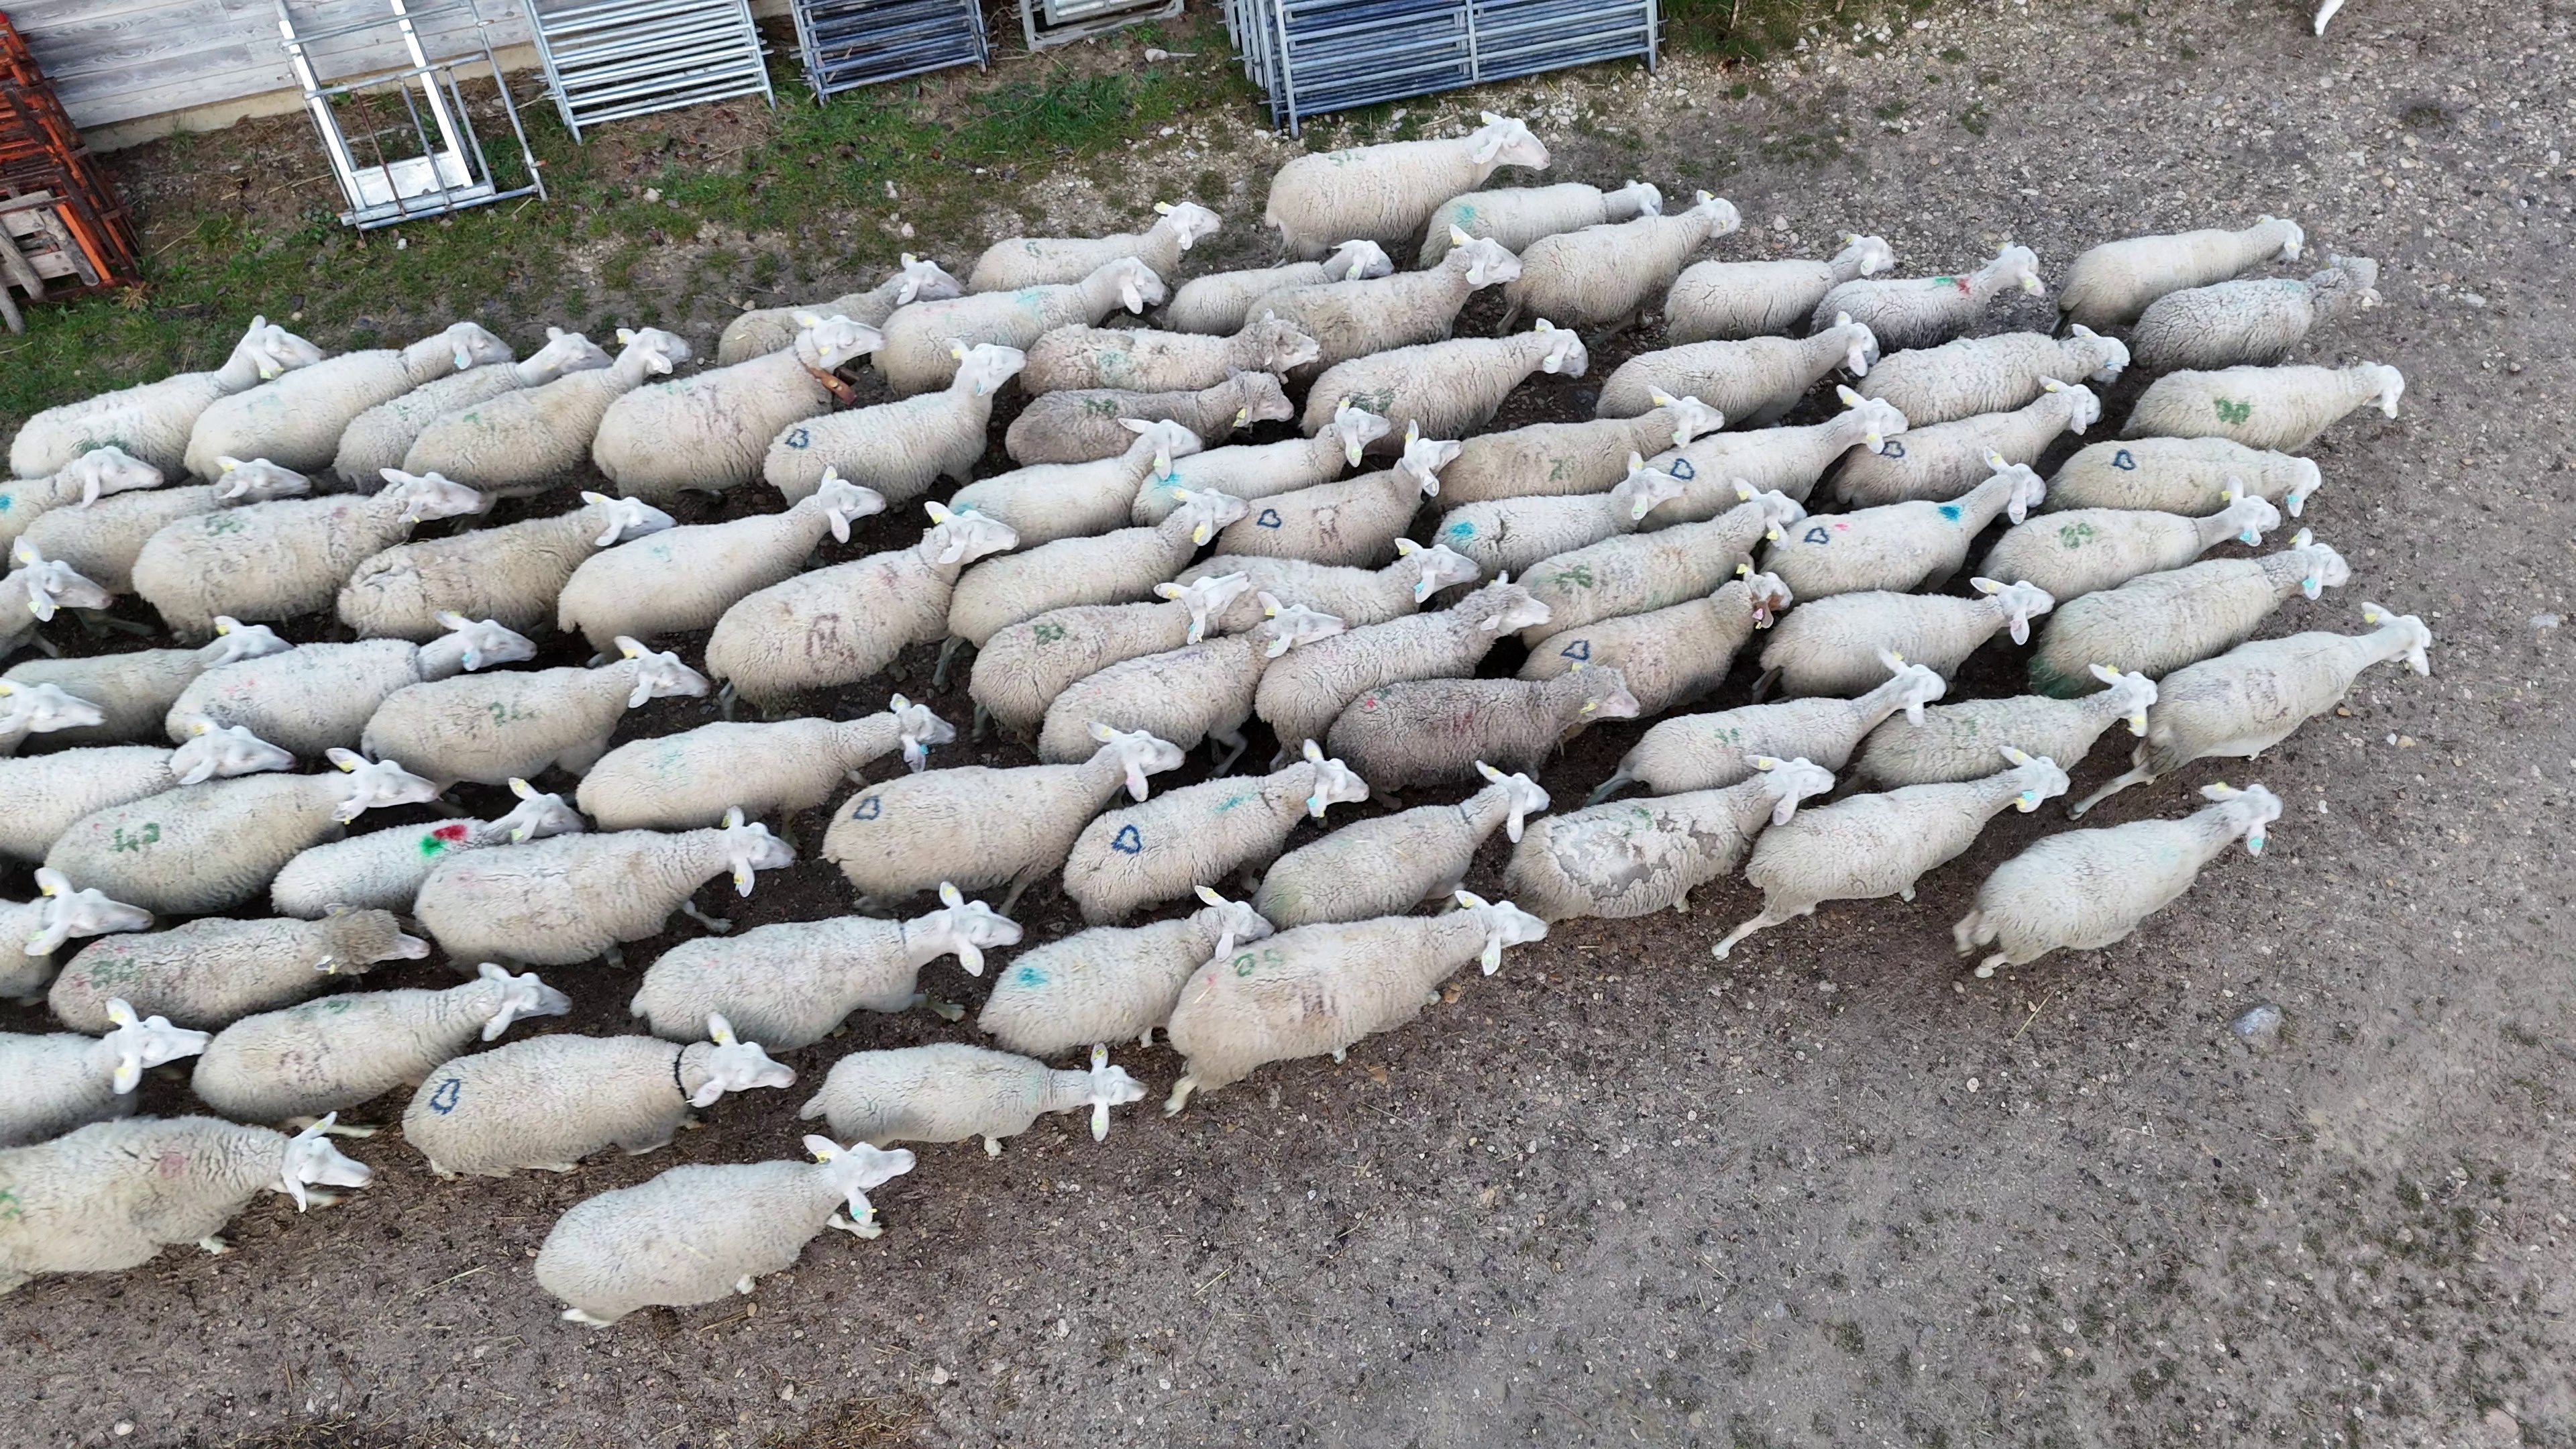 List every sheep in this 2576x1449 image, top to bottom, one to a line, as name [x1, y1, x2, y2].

sheep [1264, 113, 1545, 254]
sheep [1420, 173, 1663, 252]
sheep [1488, 183, 1739, 330]
sheep [967, 201, 1223, 293]
sheep [2058, 212, 2306, 322]
sheep [1248, 223, 1525, 375]
sheep [1661, 233, 1894, 339]
sheep [1816, 233, 2048, 345]
sheep [1164, 239, 1394, 337]
sheep [2130, 250, 2384, 370]
sheep [719, 251, 967, 363]
sheep [870, 256, 1168, 397]
sheep [1026, 312, 1318, 393]
sheep [1592, 312, 1881, 421]
sheep [592, 313, 884, 500]
sheep [1305, 313, 1588, 438]
sheep [11, 317, 327, 481]
sheep [1852, 324, 2130, 422]
sheep [183, 326, 514, 479]
sheep [332, 327, 614, 486]
sheep [392, 327, 690, 502]
sheep [766, 336, 1025, 504]
sheep [2128, 360, 2405, 447]
sheep [1007, 372, 1299, 469]
sheep [1844, 378, 2103, 501]
sheep [1643, 384, 1901, 505]
sheep [1428, 386, 1725, 521]
sheep [1134, 394, 1393, 520]
sheep [945, 417, 1205, 544]
sheep [1157, 420, 1463, 562]
sheep [2045, 437, 2321, 523]
sheep [0, 447, 164, 557]
sheep [1433, 449, 1686, 571]
sheep [137, 459, 477, 630]
sheep [11, 459, 311, 580]
sheep [561, 465, 876, 651]
sheep [1760, 467, 2040, 599]
sheep [1518, 479, 1809, 625]
sheep [1978, 478, 2281, 600]
sheep [946, 483, 1251, 641]
sheep [339, 488, 677, 640]
sheep [709, 502, 1017, 701]
sheep [2037, 528, 2352, 683]
sheep [0, 532, 113, 655]
sheep [1161, 537, 1479, 640]
sheep [1530, 564, 1789, 713]
sheep [1755, 569, 2053, 696]
sheep [962, 571, 1251, 732]
sheep [1260, 574, 1554, 743]
sheep [1046, 594, 1338, 766]
sheep [2070, 598, 2432, 820]
sheep [5, 611, 296, 738]
sheep [165, 623, 536, 753]
sheep [364, 629, 709, 791]
sheep [1626, 647, 1945, 795]
sheep [1327, 657, 1643, 794]
sheep [1854, 662, 2157, 789]
sheep [578, 692, 955, 832]
sheep [822, 719, 1167, 904]
sheep [0, 727, 298, 866]
sheep [1063, 738, 1370, 915]
sheep [1714, 746, 2071, 955]
sheep [39, 750, 419, 916]
sheep [1505, 754, 1837, 918]
sheep [1259, 761, 1548, 926]
sheep [270, 778, 583, 921]
sheep [1952, 783, 2285, 979]
sheep [414, 806, 796, 966]
sheep [0, 867, 153, 1014]
sheep [632, 881, 1023, 1053]
sheep [977, 884, 1276, 1059]
sheep [1166, 885, 1549, 1116]
sheep [51, 905, 425, 1039]
sheep [190, 962, 574, 1125]
sheep [1, 996, 200, 1145]
sheep [402, 1010, 798, 1179]
sheep [801, 1042, 1153, 1158]
sheep [0, 1111, 370, 1290]
sheep [533, 1133, 918, 1330]